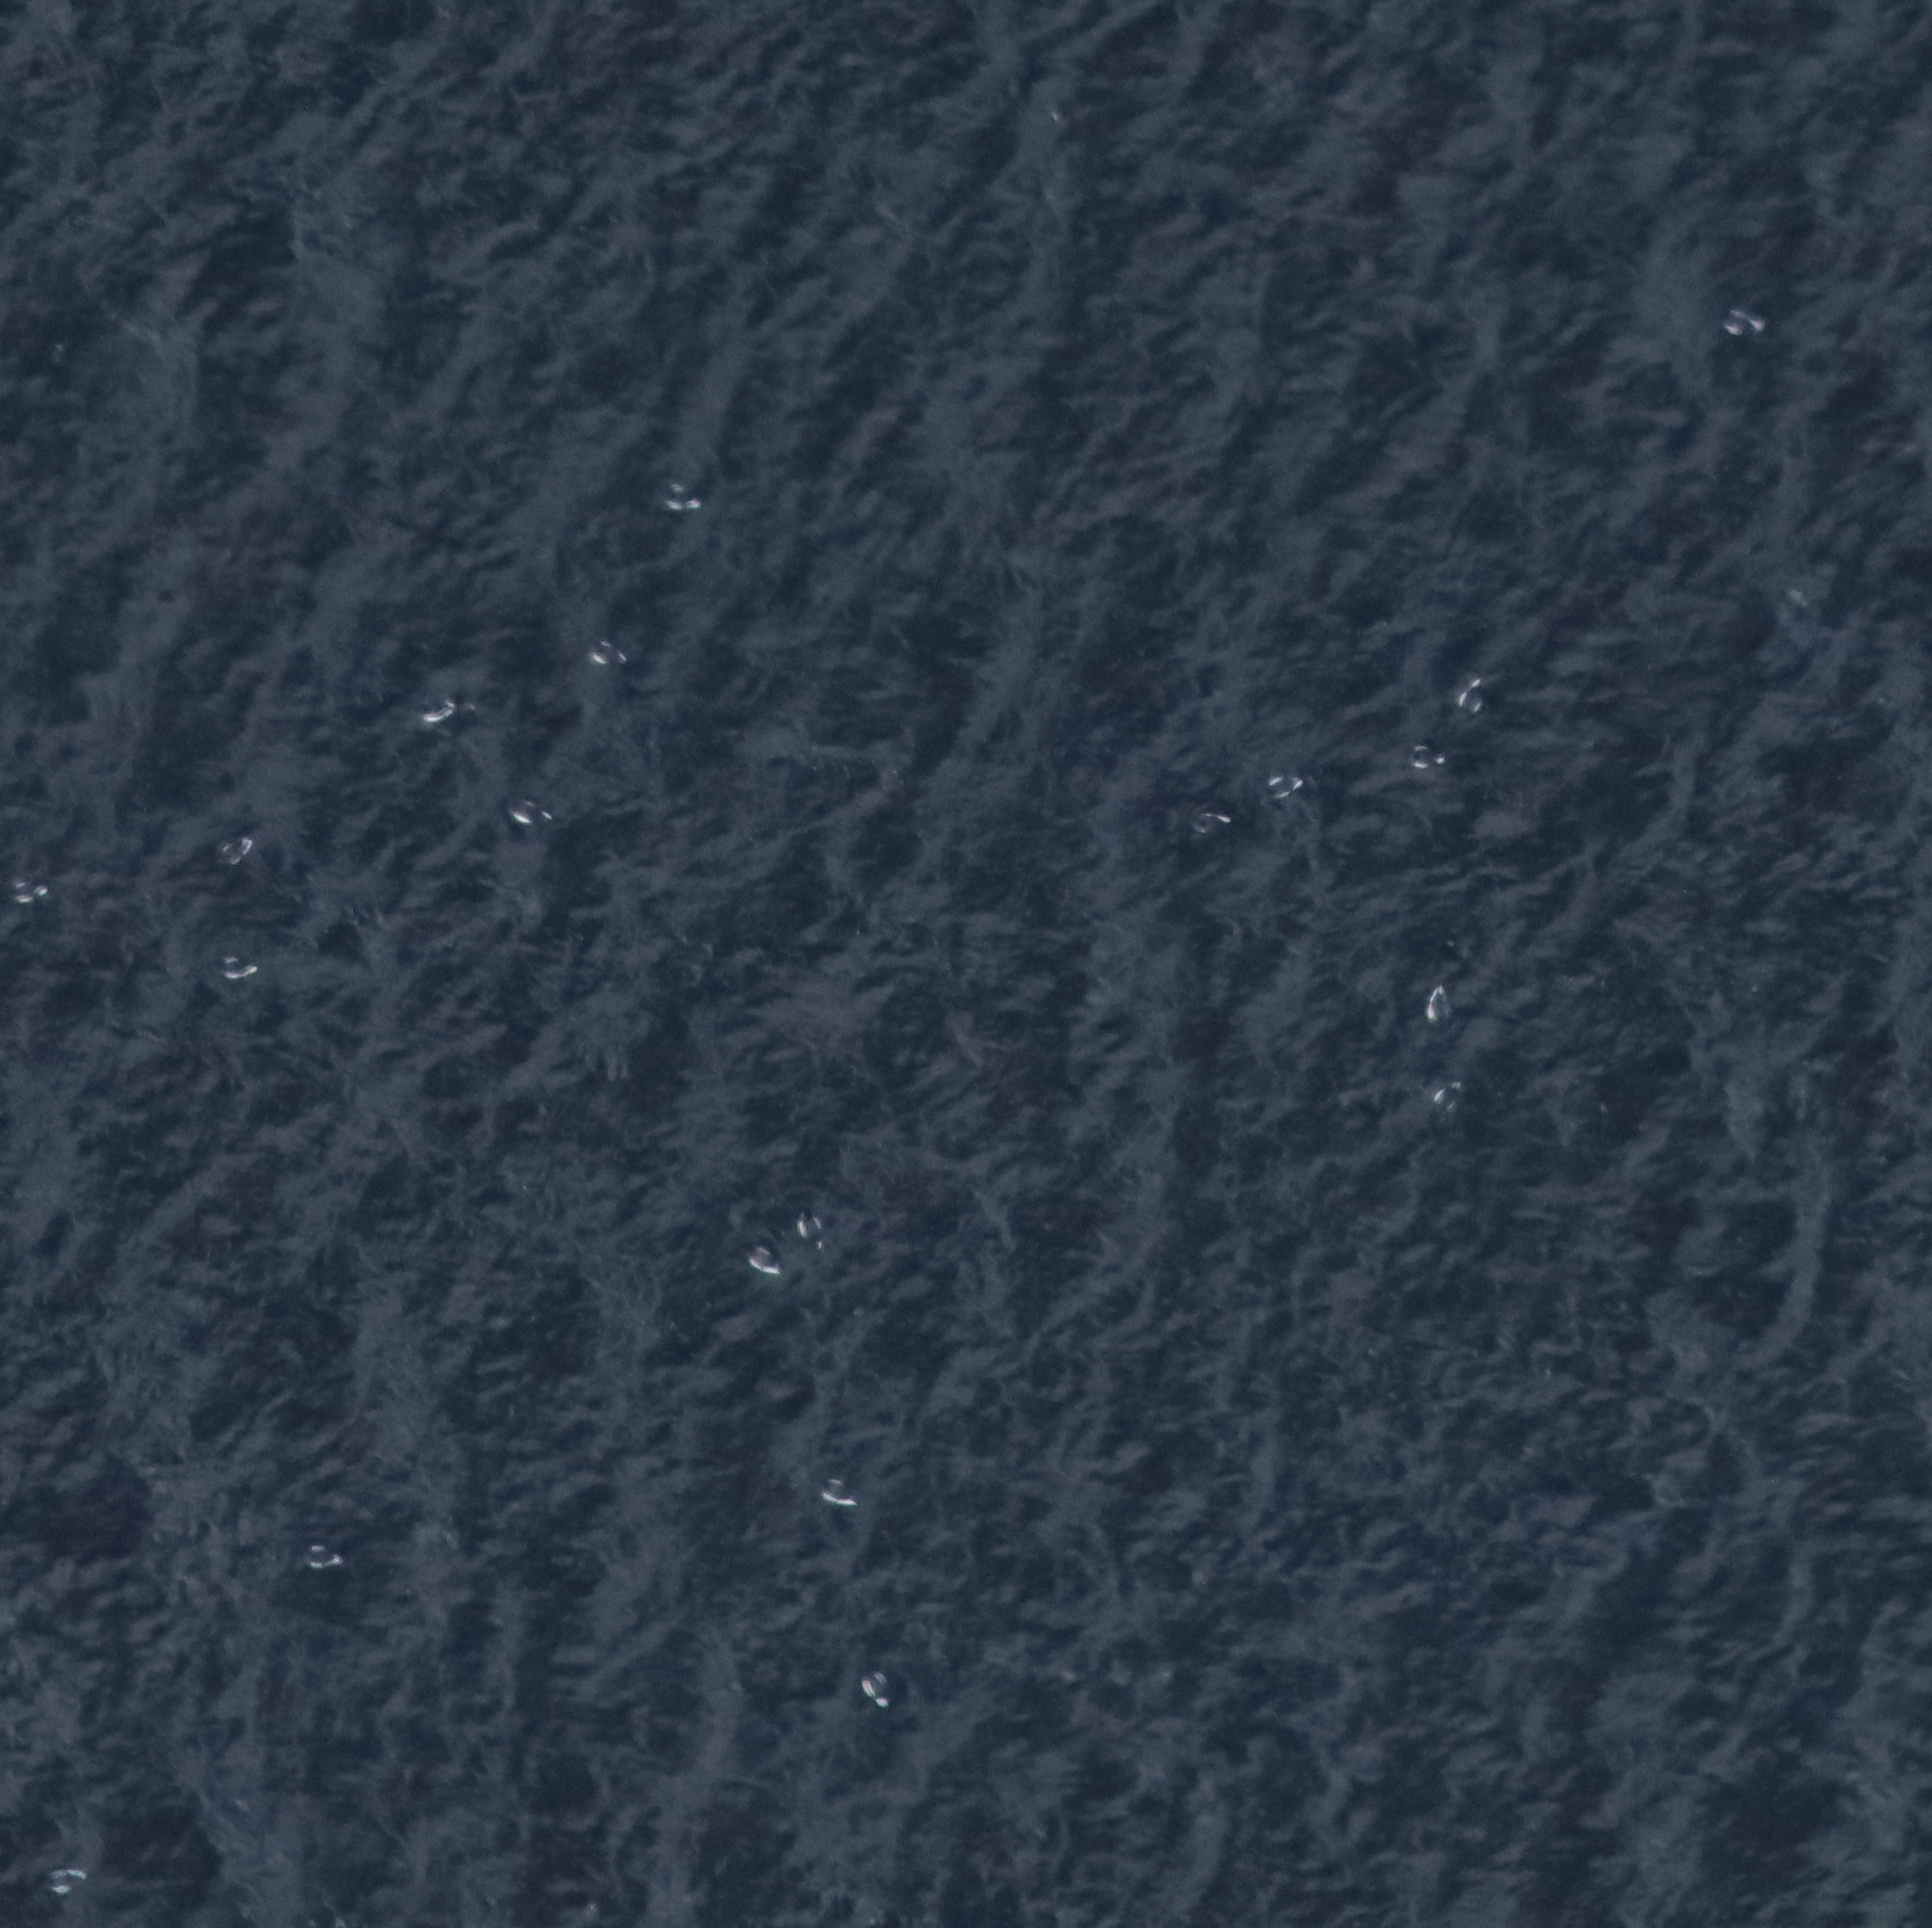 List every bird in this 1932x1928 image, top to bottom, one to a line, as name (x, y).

brant (1739, 321)
brant (679, 499)
brant (606, 653)
brant (1472, 698)
brant (438, 711)
brant (1424, 760)
brant (1284, 783)
brant (527, 812)
brant (1209, 820)
brant (230, 851)
brant (27, 892)
brant (236, 965)
brant (1438, 1007)
brant (1445, 1097)
brant (810, 1229)
brant (760, 1257)
brant (837, 1491)
brant (324, 1556)
brant (876, 1688)
brant (65, 1882)